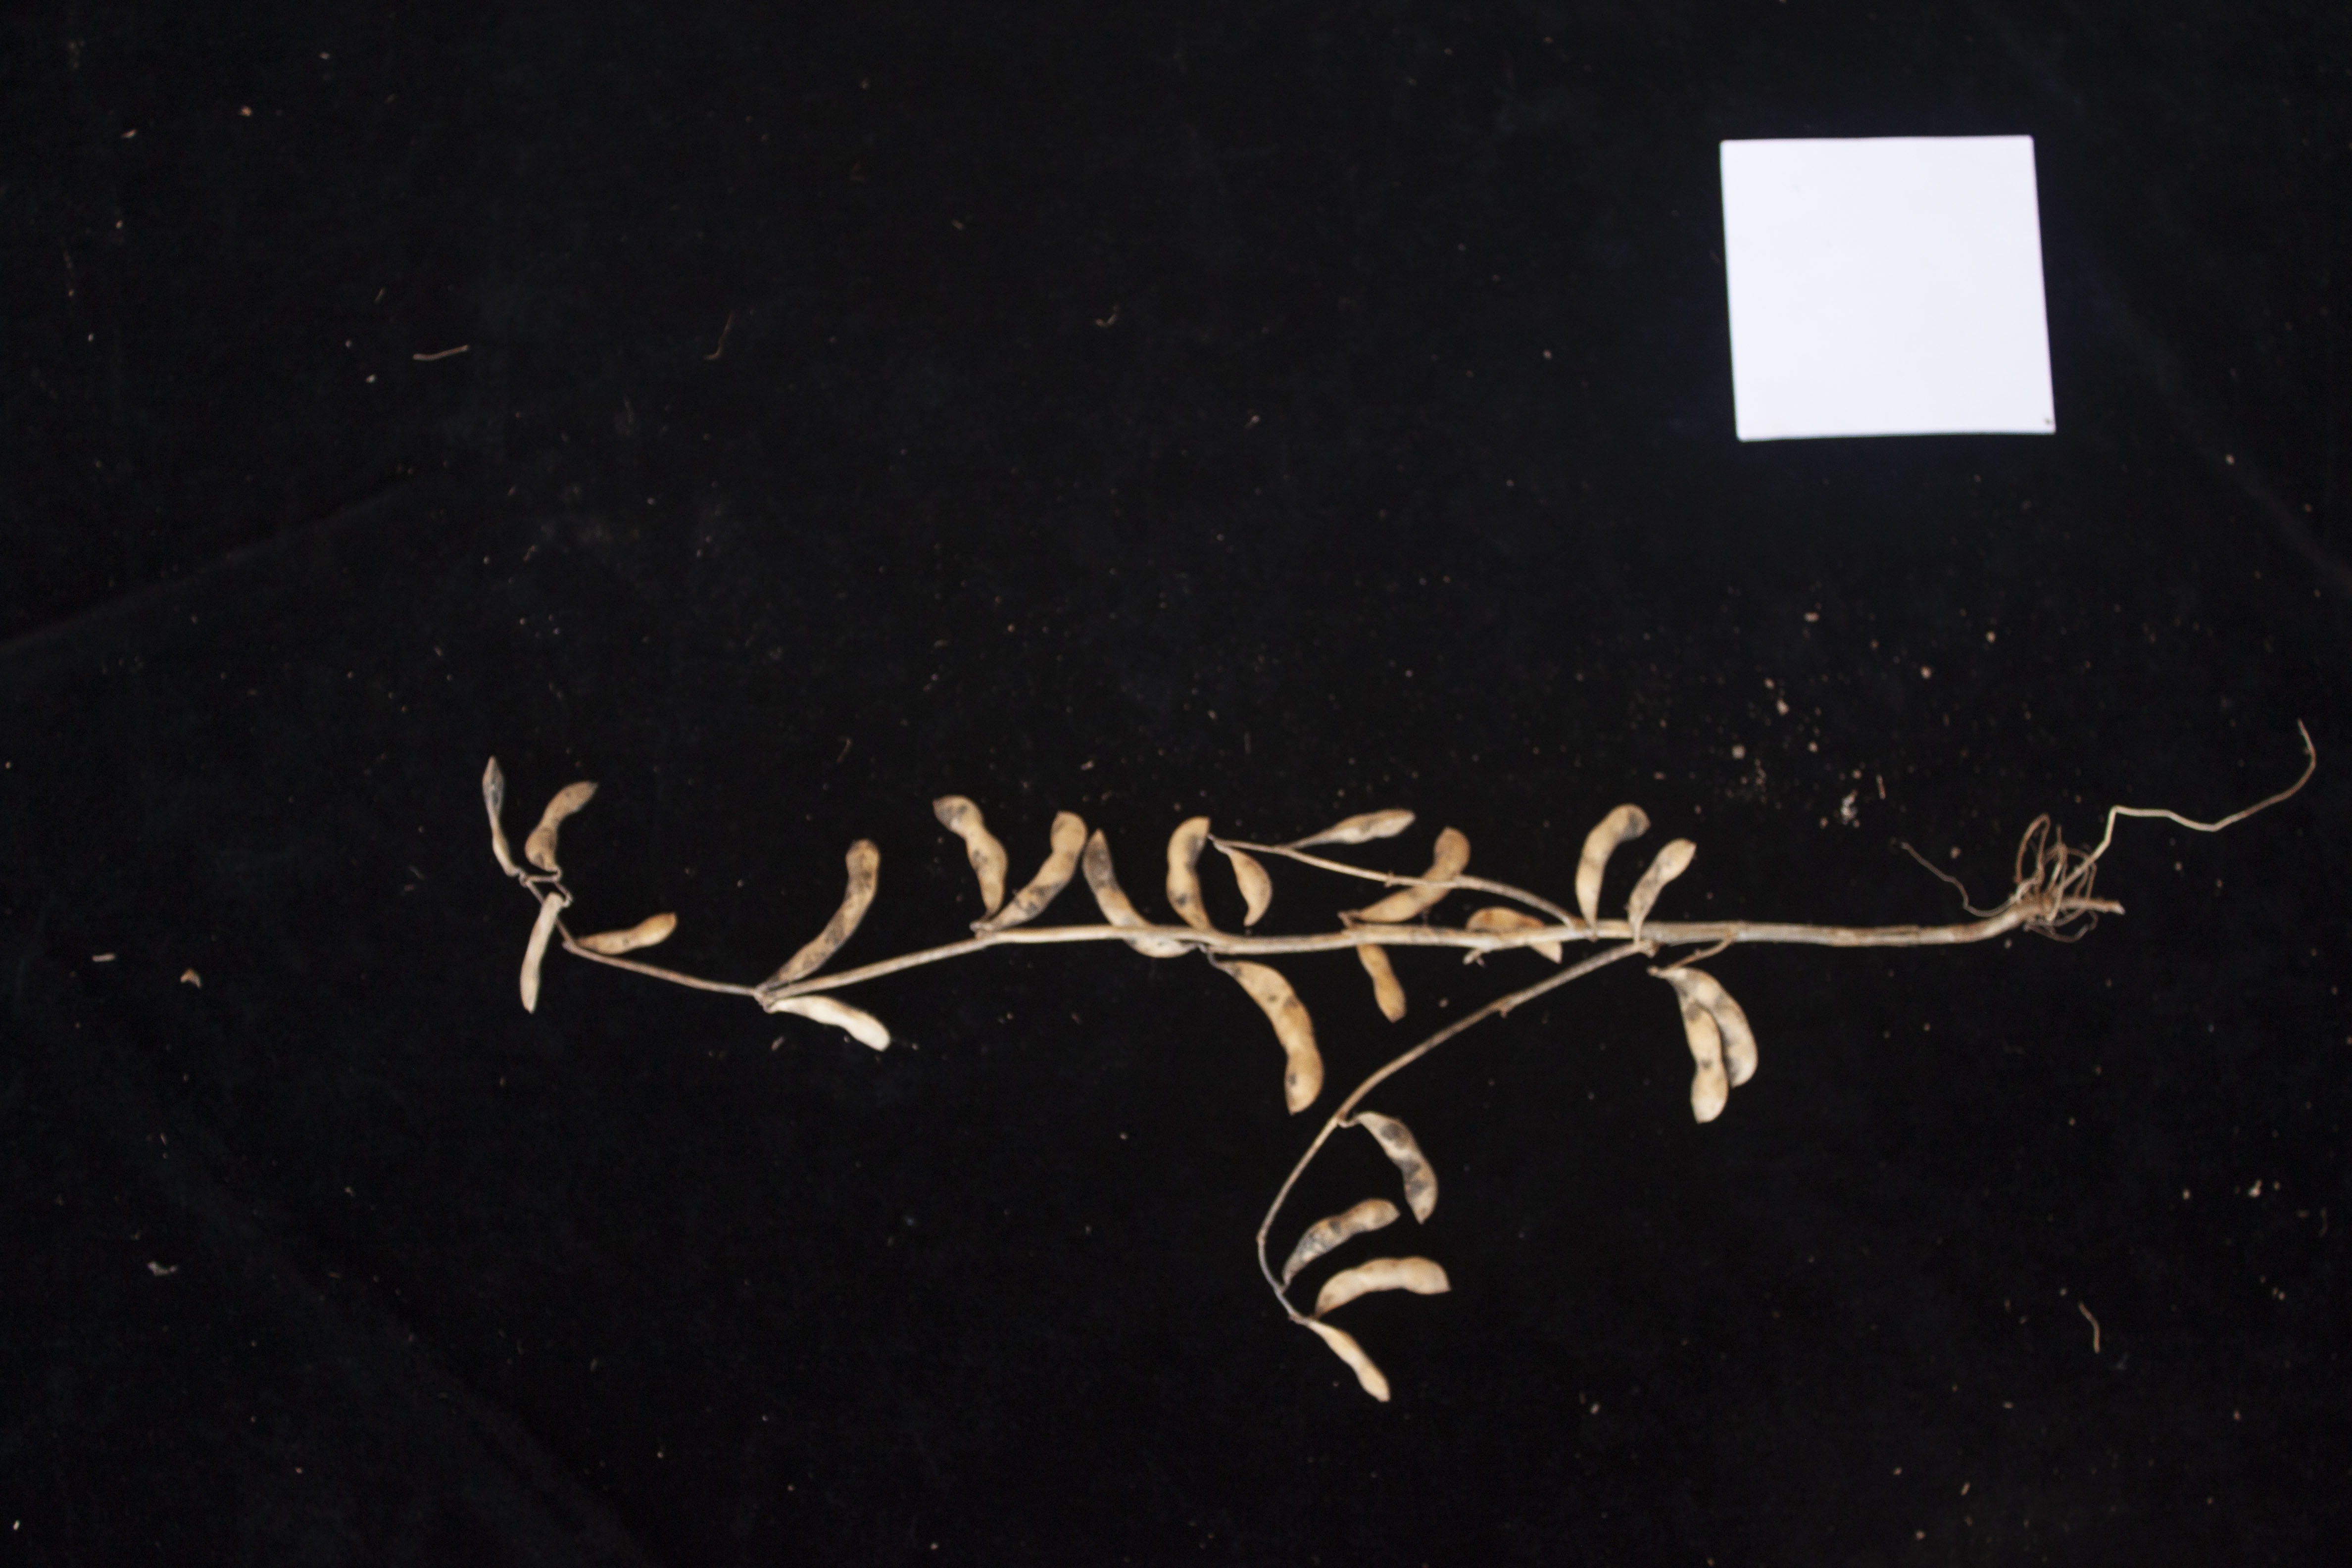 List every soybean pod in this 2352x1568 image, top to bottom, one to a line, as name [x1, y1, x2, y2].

soybean pod [481, 758, 518, 876]
soybean pod [526, 784, 598, 872]
soybean pod [932, 798, 1007, 913]
soybean pod [1575, 808, 1649, 930]
soybean pod [982, 813, 1086, 929]
soybean pod [1301, 814, 1413, 846]
soybean pod [1167, 817, 1214, 932]
soybean pod [1084, 829, 1193, 957]
soybean pod [1351, 832, 1470, 924]
soybean pod [1628, 840, 1693, 938]
soybean pod [764, 841, 879, 987]
soybean pod [1217, 846, 1271, 925]
soybean pod [521, 895, 561, 1012]
soybean pod [579, 914, 677, 953]
soybean pod [1357, 941, 1404, 1021]
soybean pod [1216, 964, 1324, 1115]
soybean pod [1655, 969, 1757, 1087]
soybean pod [1677, 989, 1728, 1123]
soybean pod [768, 996, 889, 1050]
soybean pod [1351, 1116, 1434, 1221]
soybean pod [1284, 1201, 1398, 1285]
soybean pod [1316, 1259, 1448, 1317]
soybean pod [1304, 1320, 1388, 1401]